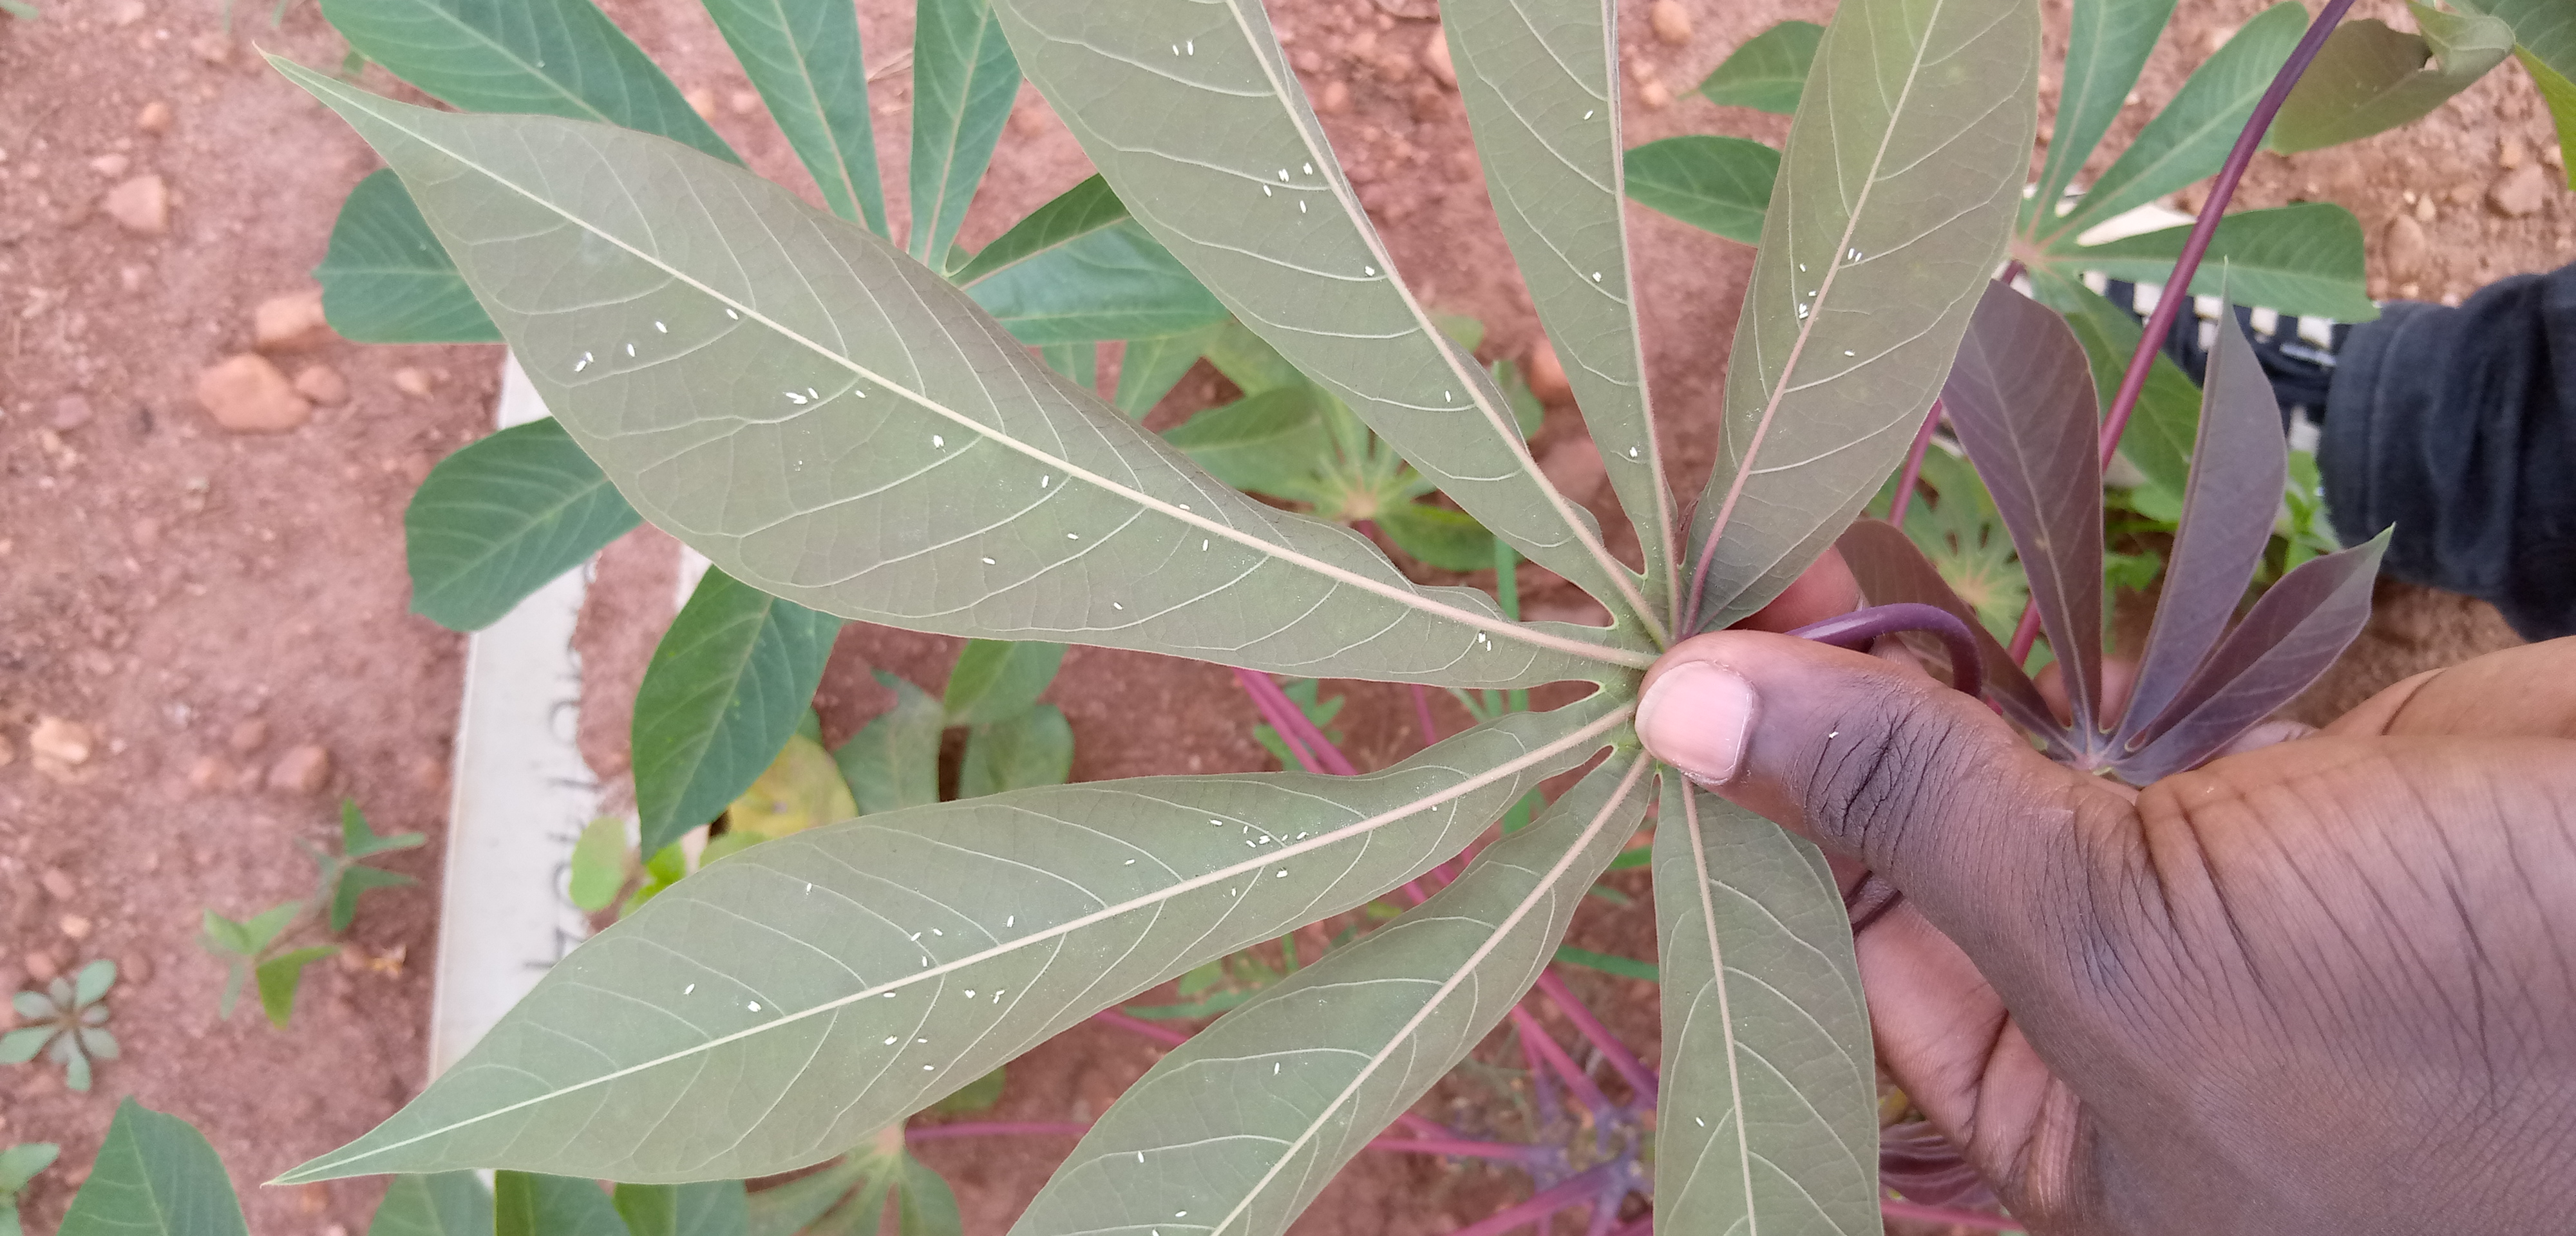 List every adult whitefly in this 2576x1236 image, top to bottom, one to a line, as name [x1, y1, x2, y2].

whitefly [1186, 39, 1195, 55]
whitefly [1171, 43, 1179, 57]
whitefly [1582, 109, 1595, 120]
whitefly [1305, 162, 1314, 175]
whitefly [1303, 165, 1309, 176]
whitefly [1282, 167, 1290, 182]
whitefly [1277, 169, 1284, 181]
whitefly [1262, 184, 1273, 196]
whitefly [1300, 199, 1308, 214]
whitefly [1847, 247, 1854, 261]
whitefly [1854, 252, 1863, 263]
whitefly [1797, 263, 1807, 273]
whitefly [1364, 265, 1376, 274]
whitefly [1364, 268, 1373, 278]
whitefly [1595, 271, 1602, 279]
whitefly [1592, 273, 1600, 283]
whitefly [1808, 290, 1818, 297]
whitefly [1798, 303, 1807, 313]
whitefly [726, 307, 739, 321]
whitefly [1798, 312, 1811, 319]
whitefly [654, 320, 669, 333]
whitefly [626, 342, 637, 358]
whitefly [1843, 349, 1857, 357]
whitefly [584, 350, 595, 363]
whitefly [574, 359, 587, 372]
whitefly [807, 385, 821, 400]
whitefly [855, 388, 867, 399]
whitefly [1444, 389, 1452, 403]
whitefly [783, 390, 800, 398]
whitefly [793, 395, 808, 406]
whitefly [933, 433, 941, 449]
whitefly [938, 434, 947, 447]
whitefly [1631, 445, 1638, 458]
whitefly [1629, 449, 1635, 458]
whitefly [1041, 473, 1050, 489]
whitefly [1179, 502, 1191, 512]
whitefly [1065, 532, 1080, 541]
whitefly [1202, 538, 1209, 553]
whitefly [981, 554, 996, 566]
whitefly [1112, 600, 1125, 612]
whitefly [1475, 632, 1483, 644]
whitefly [1481, 633, 1488, 642]
whitefly [1486, 639, 1492, 653]
whitefly [1827, 729, 1841, 740]
whitefly [1209, 818, 1224, 828]
whitefly [1242, 823, 1249, 834]
whitefly [1296, 830, 1309, 841]
whitefly [1280, 833, 1289, 843]
whitefly [1258, 834, 1269, 839]
whitefly [1244, 839, 1257, 849]
whitefly [1258, 839, 1271, 845]
whitefly [1124, 859, 1136, 866]
whitefly [1274, 868, 1289, 878]
whitefly [804, 881, 815, 894]
whitefly [1229, 886, 1238, 897]
whitefly [1005, 913, 1016, 929]
whitefly [932, 926, 943, 938]
whitefly [910, 931, 923, 942]
whitefly [920, 954, 930, 968]
whitefly [683, 982, 696, 997]
whitefly [963, 988, 977, 1000]
whitefly [995, 988, 1005, 995]
whitefly [883, 991, 897, 999]
whitefly [992, 995, 1001, 1004]
whitefly [749, 999, 763, 1010]
whitefly [747, 1002, 759, 1013]
whitefly [882, 1034, 898, 1047]
whitefly [916, 1036, 929, 1045]
whitefly [1273, 1062, 1282, 1076]
whitefly [921, 1063, 937, 1072]
whitefly [1694, 1115, 1705, 1128]
whitefly [1137, 1149, 1145, 1163]
whitefly [1174, 1209, 1187, 1218]
whitefly [1151, 1229, 1160, 1236]